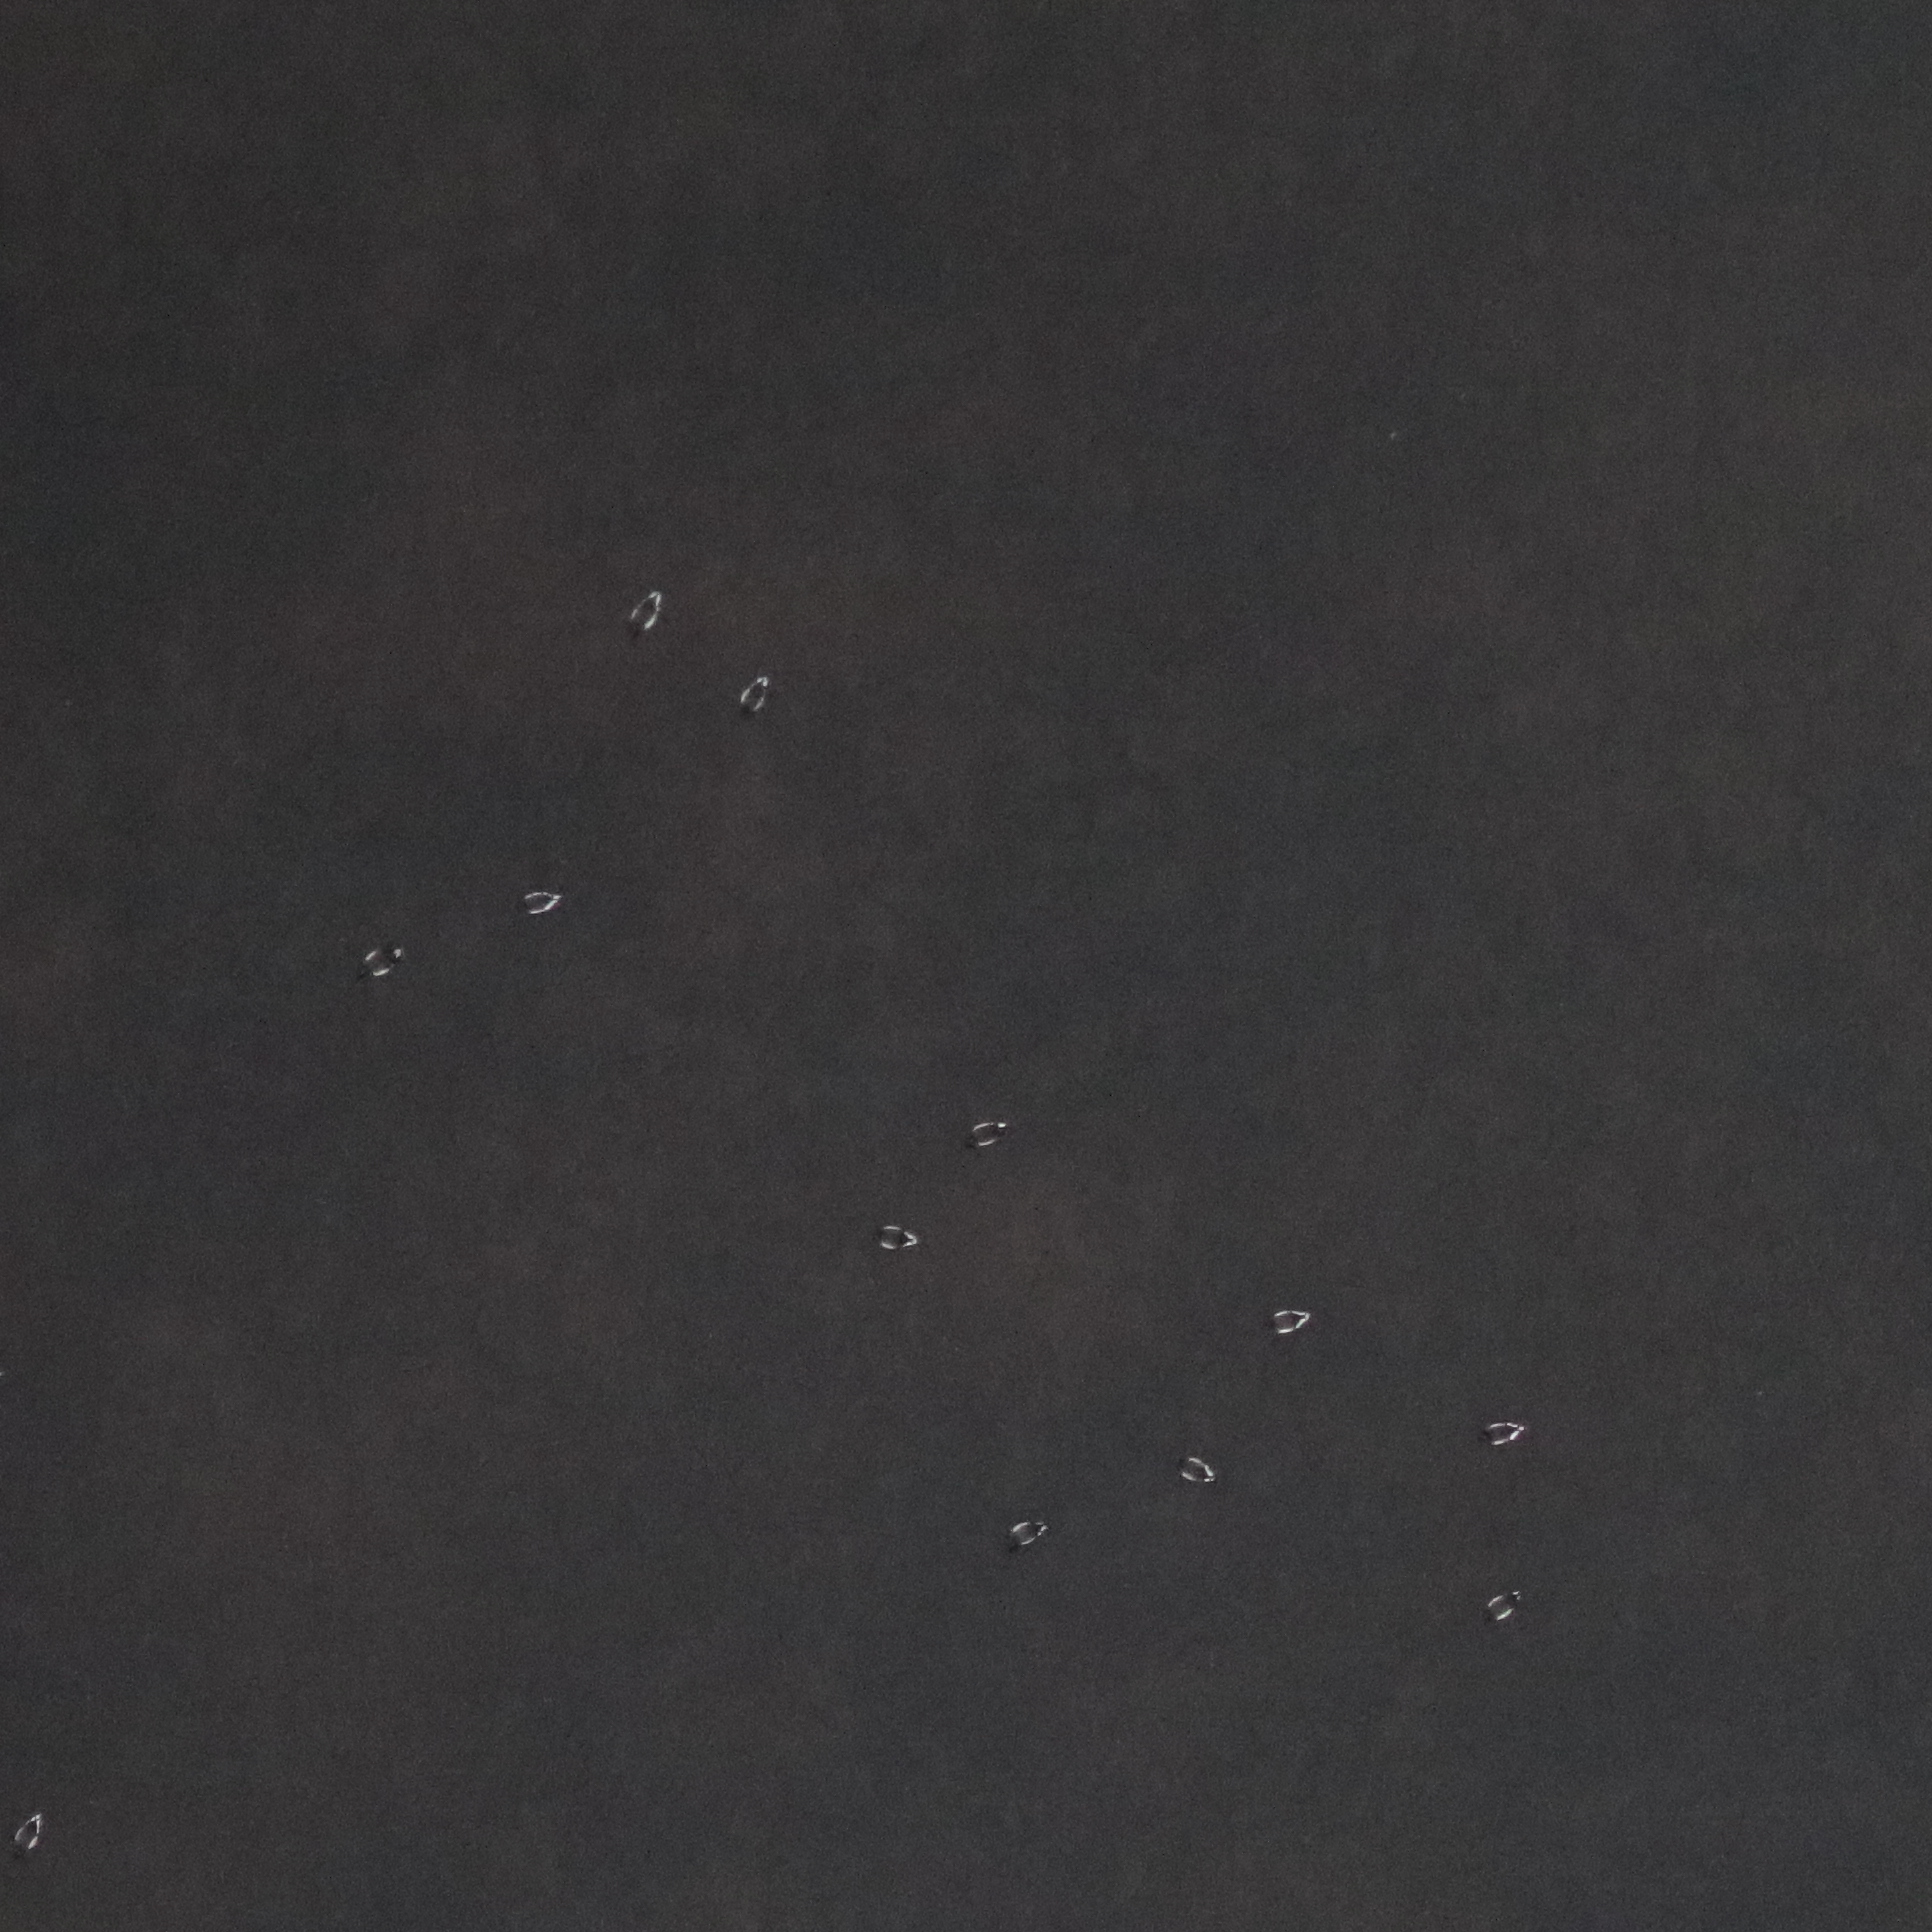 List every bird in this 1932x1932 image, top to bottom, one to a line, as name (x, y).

brant (646, 615)
brant (757, 697)
brant (540, 902)
brant (381, 963)
brant (987, 1135)
brant (894, 1238)
brant (1287, 1322)
brant (1501, 1434)
brant (1194, 1471)
brant (1026, 1533)
brant (1502, 1608)
brant (24, 1833)